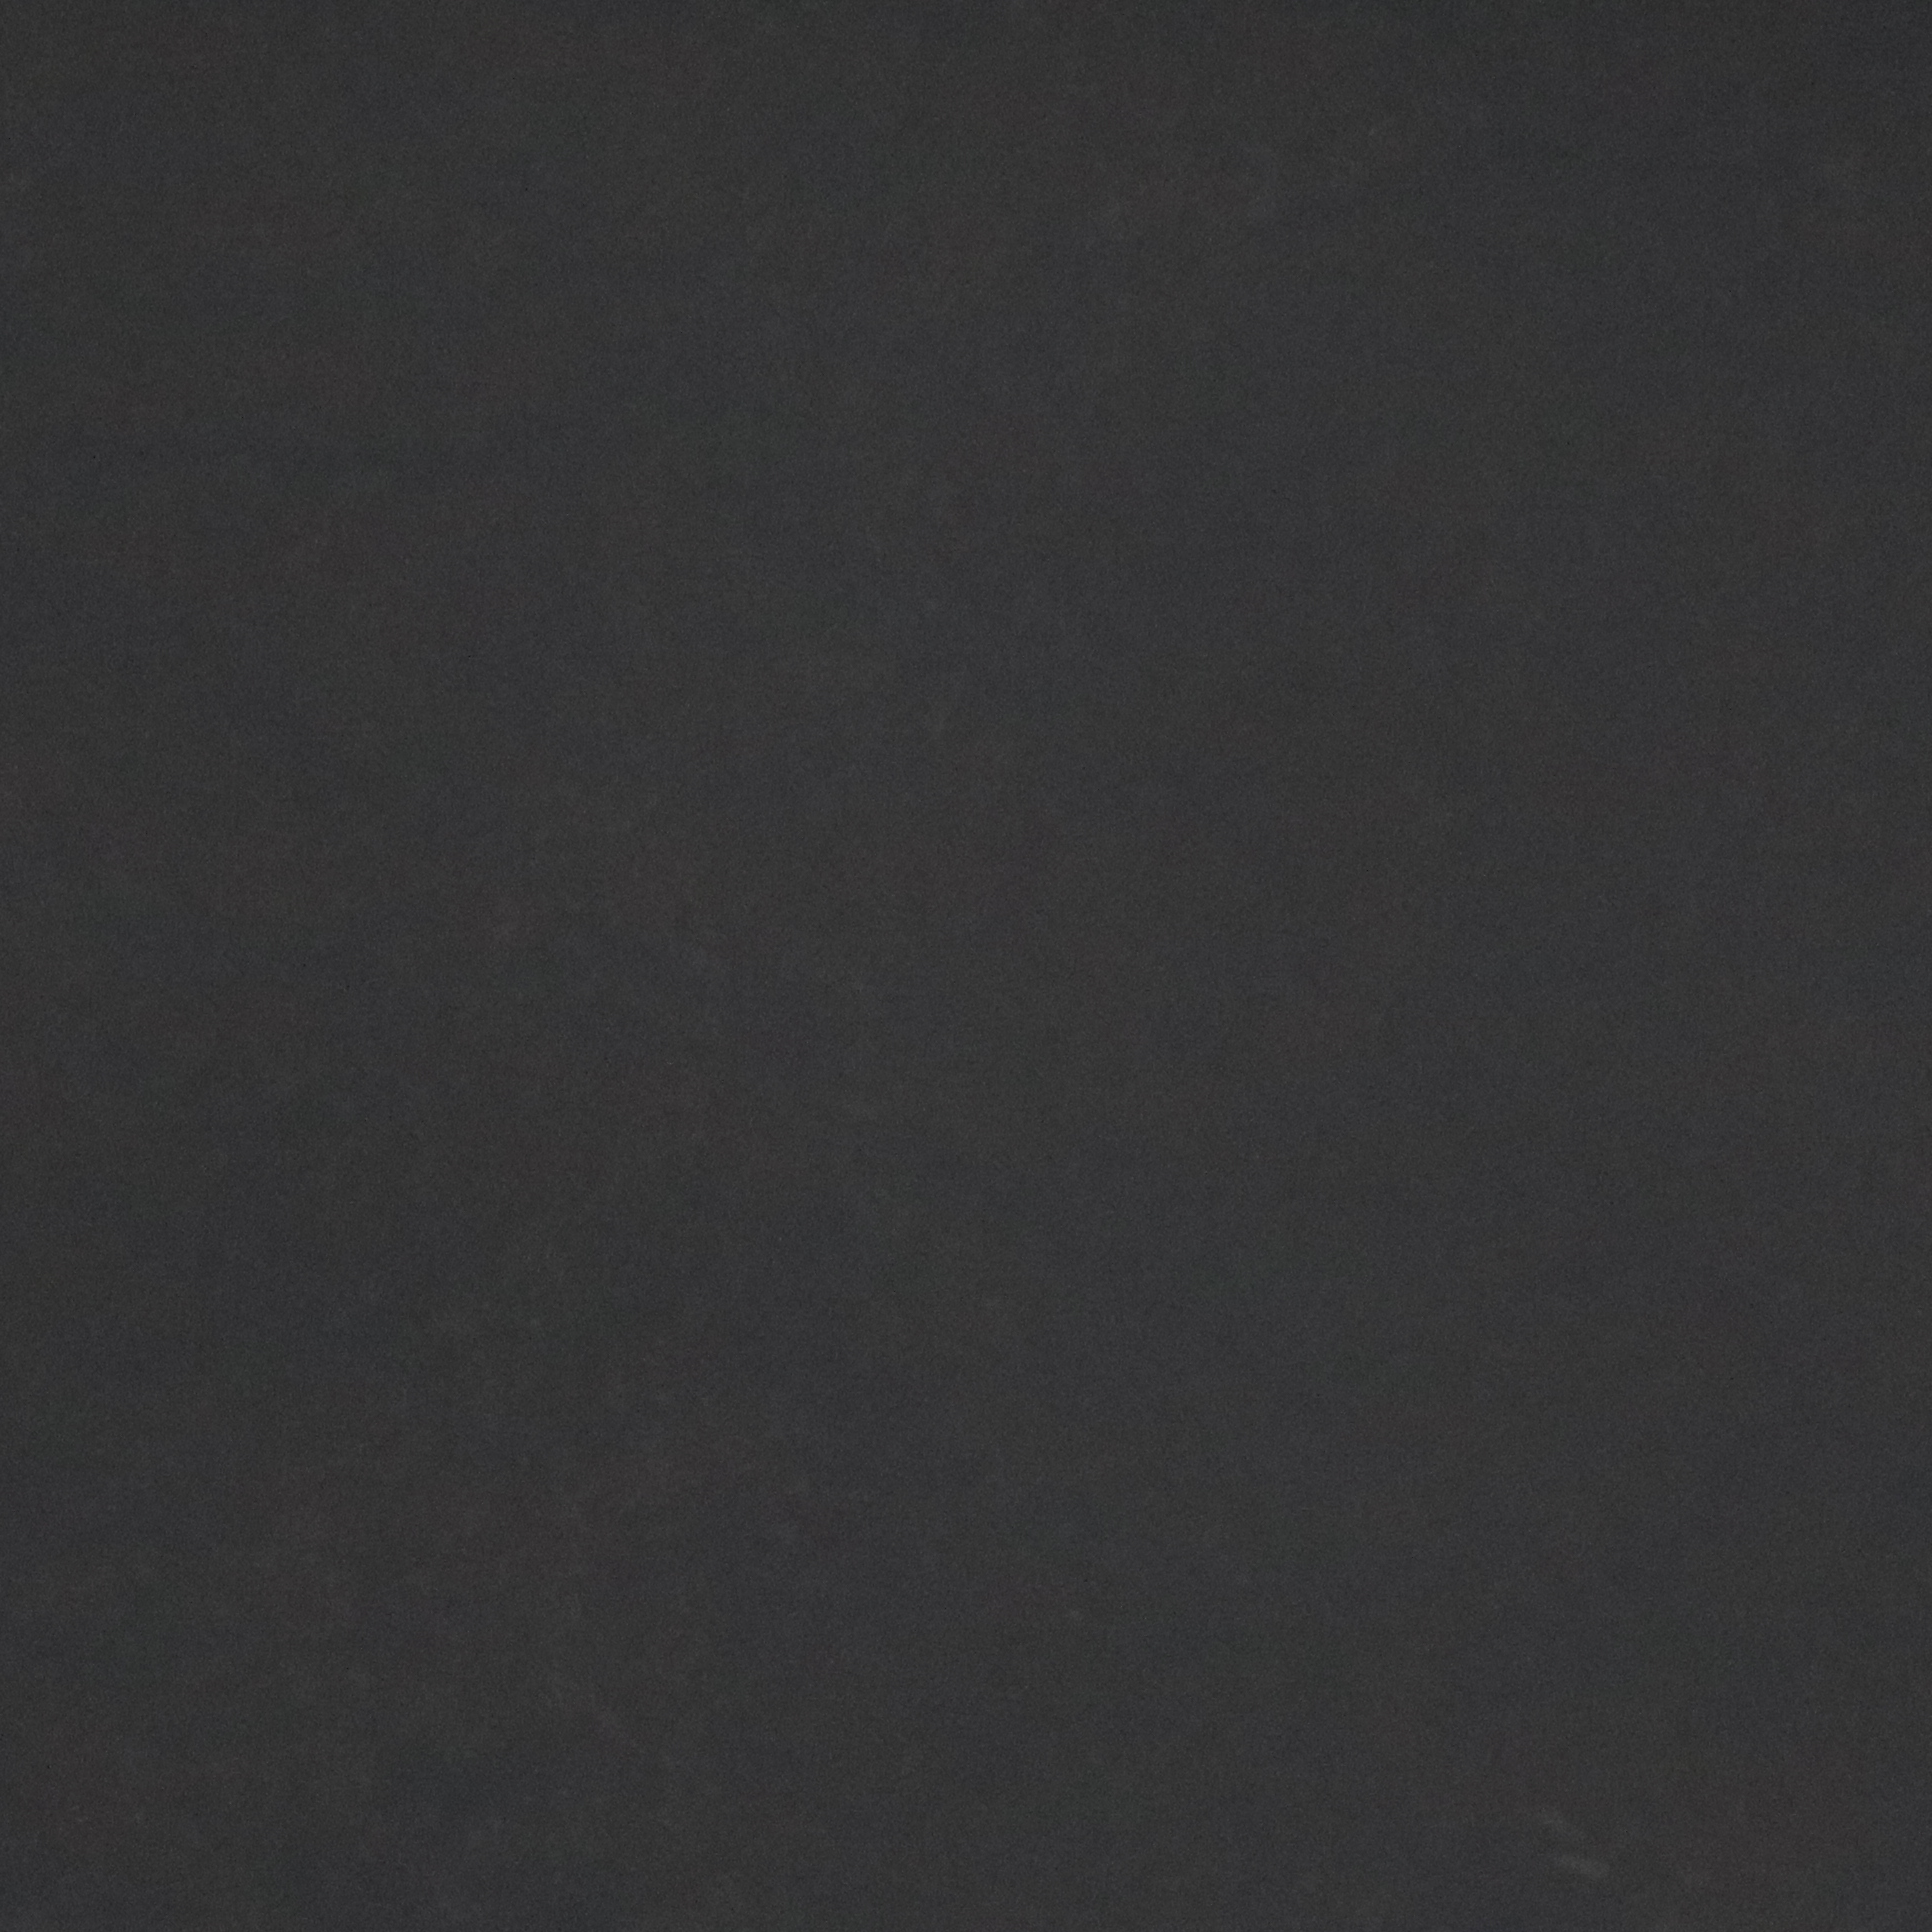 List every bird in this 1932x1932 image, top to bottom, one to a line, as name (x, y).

None